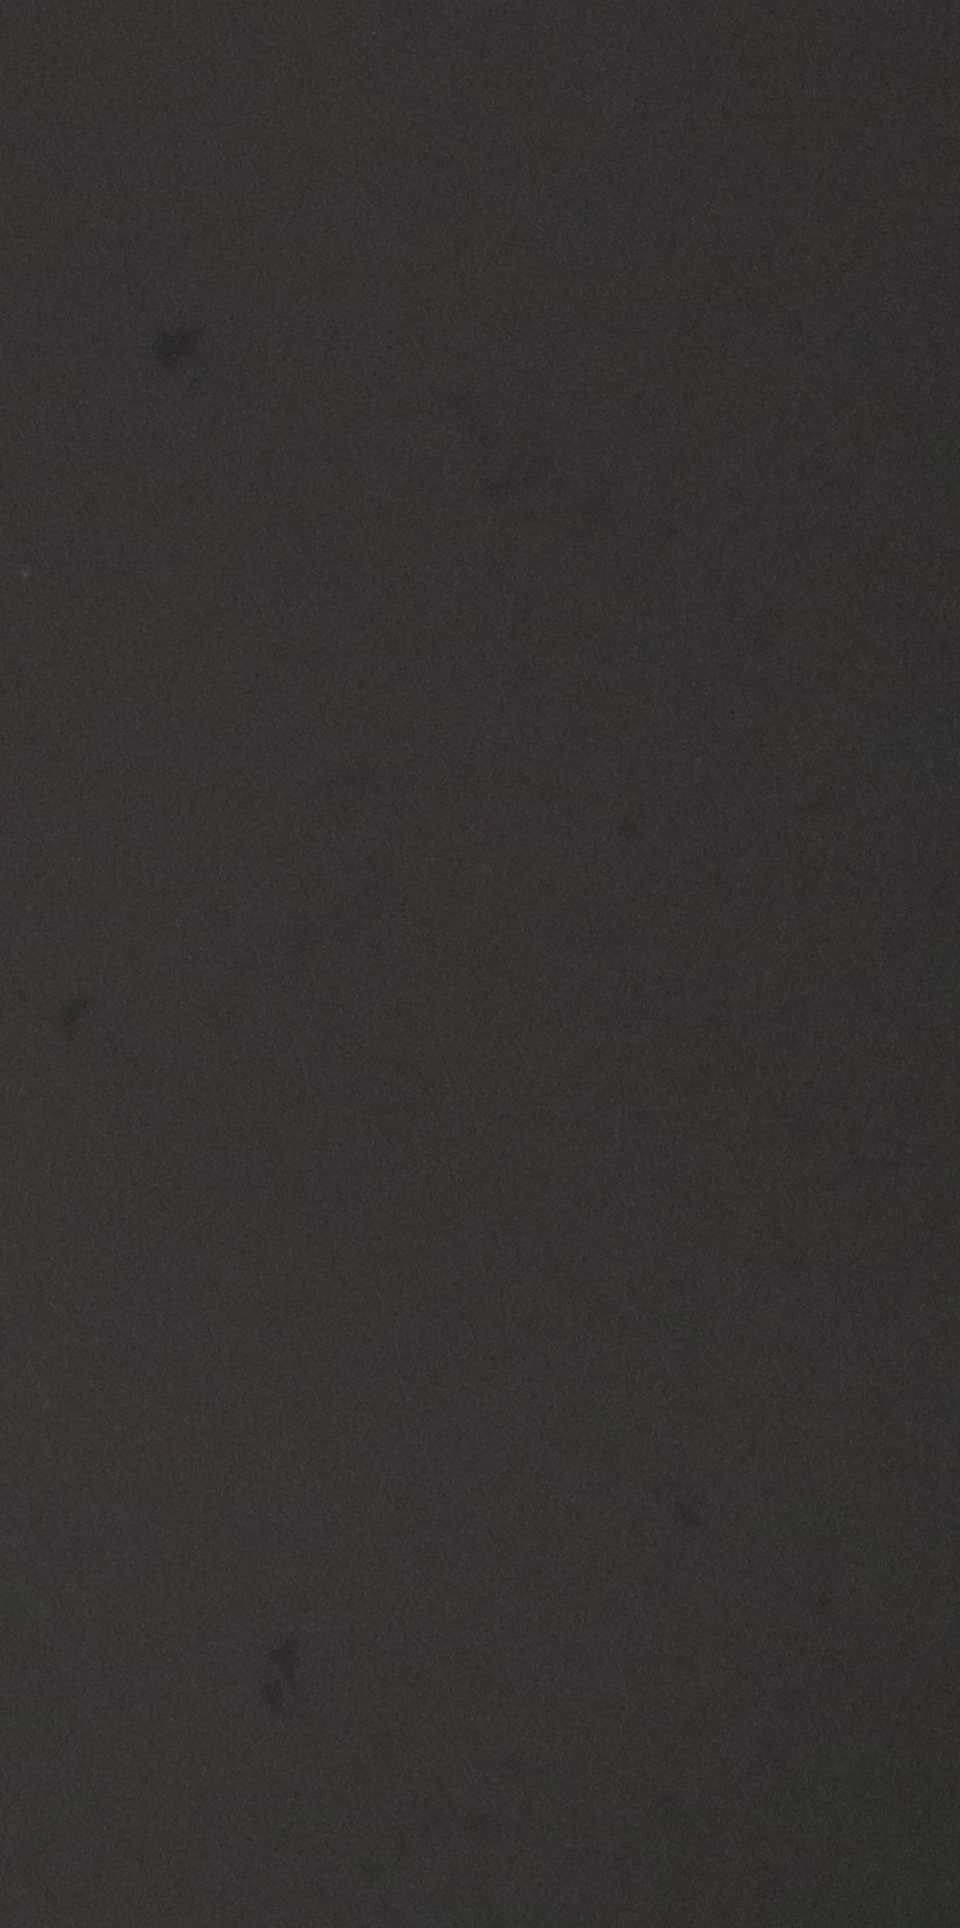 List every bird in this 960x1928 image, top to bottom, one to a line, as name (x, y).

None